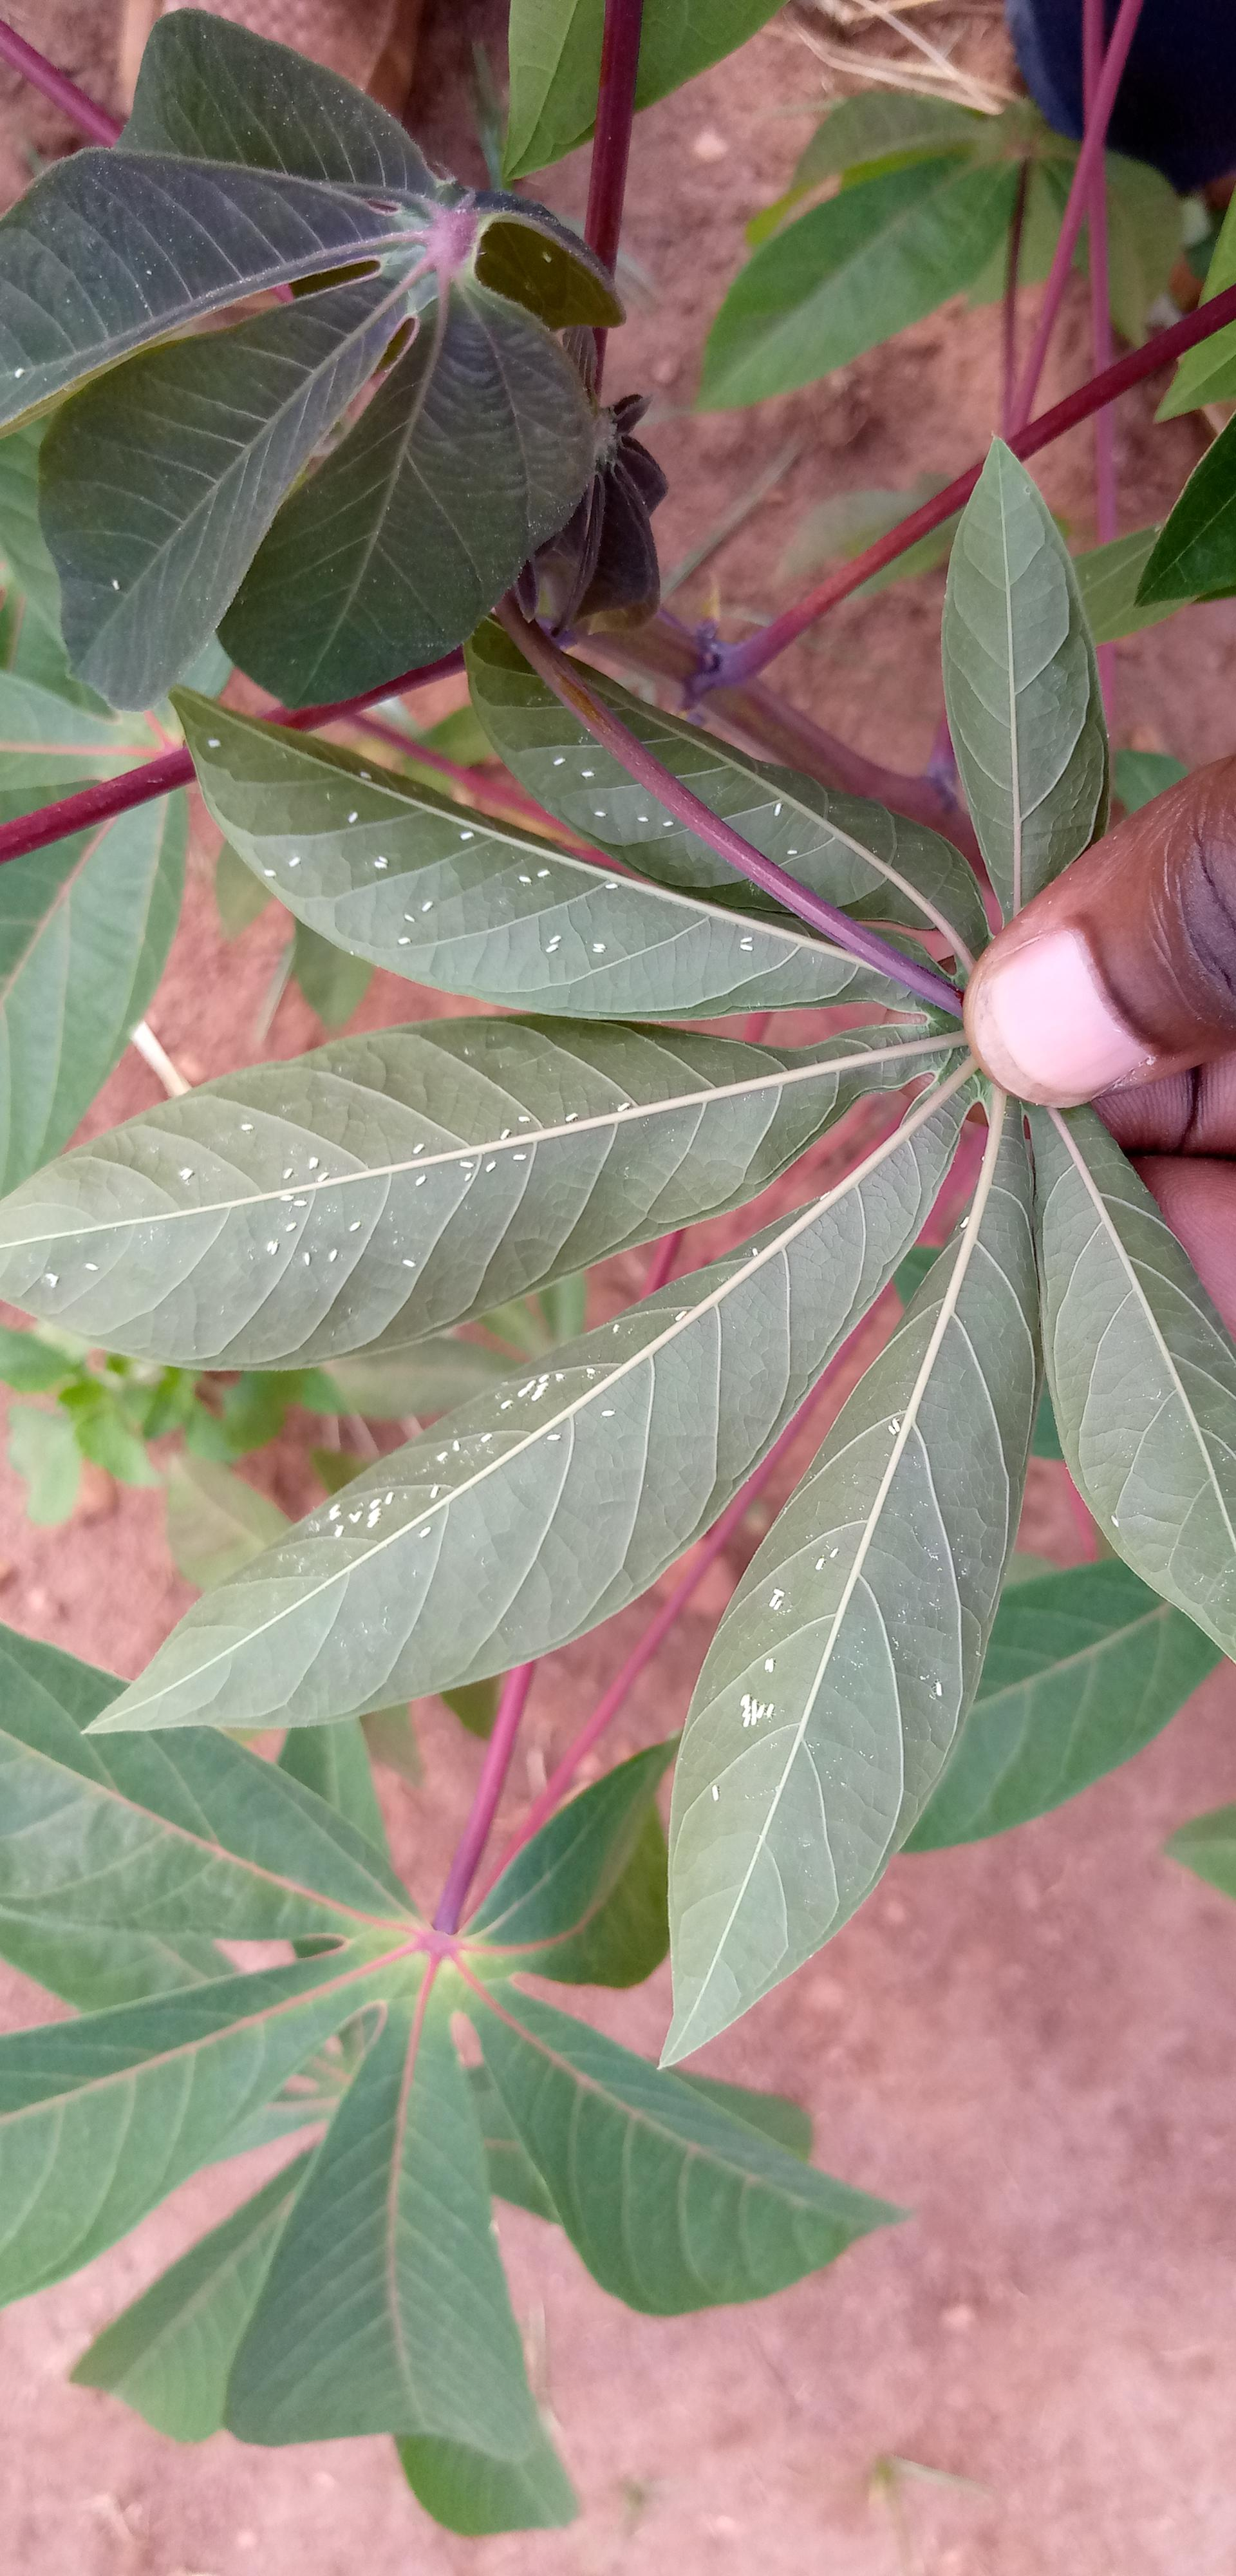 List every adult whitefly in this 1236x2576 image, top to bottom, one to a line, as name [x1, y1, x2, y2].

whitefly [541, 251, 554, 265]
whitefly [13, 366, 27, 381]
whitefly [109, 578, 122, 594]
whitefly [207, 737, 224, 750]
whitefly [549, 755, 568, 766]
whitefly [579, 770, 597, 779]
whitefly [358, 770, 373, 782]
whitefly [772, 801, 784, 818]
whitefly [592, 809, 608, 819]
whitefly [346, 810, 362, 826]
whitefly [634, 814, 650, 826]
whitefly [660, 820, 676, 828]
whitefly [458, 829, 476, 842]
whitefly [785, 848, 799, 857]
whitefly [377, 855, 389, 864]
whitefly [287, 856, 303, 869]
whitefly [373, 860, 388, 870]
whitefly [262, 867, 278, 878]
whitefly [536, 868, 552, 879]
whitefly [516, 874, 533, 885]
whitefly [604, 881, 620, 891]
whitefly [420, 899, 436, 914]
whitefly [402, 912, 417, 925]
whitefly [395, 934, 413, 946]
whitefly [548, 934, 563, 945]
whitefly [739, 936, 754, 944]
whitefly [592, 942, 606, 948]
whitefly [738, 943, 754, 952]
whitefly [545, 943, 559, 954]
whitefly [591, 947, 605, 954]
whitefly [615, 1101, 632, 1113]
whitefly [565, 1112, 579, 1123]
whitefly [516, 1114, 533, 1124]
whitefly [239, 1122, 255, 1132]
whitefly [499, 1128, 512, 1141]
whitefly [411, 1142, 427, 1156]
whitefly [511, 1153, 529, 1162]
whitefly [308, 1155, 315, 1171]
whitefly [314, 1156, 319, 1170]
whitefly [484, 1159, 498, 1174]
whitefly [458, 1160, 474, 1170]
whitefly [180, 1166, 189, 1177]
whitefly [282, 1166, 294, 1180]
whitefly [182, 1170, 194, 1182]
whitefly [316, 1171, 330, 1184]
whitefly [463, 1171, 474, 1182]
whitefly [413, 1173, 431, 1188]
whitefly [280, 1193, 294, 1202]
whitefly [292, 1198, 308, 1208]
whitefly [959, 1215, 971, 1229]
whitefly [348, 1219, 364, 1233]
whitefly [283, 1221, 298, 1233]
whitefly [267, 1240, 274, 1253]
whitefly [272, 1240, 279, 1256]
whitefly [750, 1247, 760, 1258]
whitefly [328, 1247, 341, 1263]
whitefly [302, 1251, 314, 1267]
whitefly [400, 1257, 418, 1270]
whitefly [84, 1261, 100, 1273]
whitefly [44, 1271, 61, 1290]
whitefly [673, 1309, 689, 1322]
whitefly [611, 1322, 621, 1336]
whitefly [585, 1366, 598, 1376]
whitefly [553, 1372, 566, 1381]
whitefly [538, 1373, 550, 1383]
whitefly [525, 1379, 538, 1388]
whitefly [536, 1381, 549, 1389]
whitefly [517, 1388, 530, 1398]
whitefly [530, 1388, 547, 1402]
whitefly [500, 1399, 515, 1411]
whitefly [600, 1409, 616, 1418]
whitefly [891, 1417, 901, 1434]
whitefly [886, 1425, 896, 1435]
whitefly [545, 1432, 562, 1443]
whitefly [480, 1433, 494, 1444]
whitefly [451, 1438, 462, 1454]
whitefly [436, 1451, 449, 1461]
whitefly [428, 1484, 440, 1499]
whitefly [382, 1490, 397, 1507]
whitefly [368, 1497, 382, 1509]
whitefly [328, 1502, 342, 1513]
whitefly [368, 1508, 382, 1520]
whitefly [348, 1509, 364, 1524]
whitefly [329, 1510, 342, 1520]
whitefly [1109, 1514, 1119, 1528]
whitefly [366, 1517, 379, 1530]
whitefly [332, 1523, 346, 1540]
whitefly [418, 1524, 433, 1540]
whitefly [829, 1546, 839, 1559]
whitefly [814, 1557, 826, 1572]
whitefly [772, 1588, 785, 1596]
whitefly [767, 1594, 780, 1608]
whitefly [773, 1599, 783, 1612]
whitefly [763, 1658, 770, 1672]
whitefly [769, 1658, 776, 1674]
whitefly [932, 1680, 947, 1698]
whitefly [740, 1693, 746, 1707]
whitefly [745, 1693, 750, 1705]
whitefly [751, 1698, 758, 1713]
whitefly [765, 1702, 775, 1719]
whitefly [756, 1703, 766, 1719]
whitefly [742, 1705, 752, 1718]
whitefly [749, 1712, 758, 1727]
whitefly [743, 1714, 751, 1728]
whitefly [711, 1783, 720, 1802]